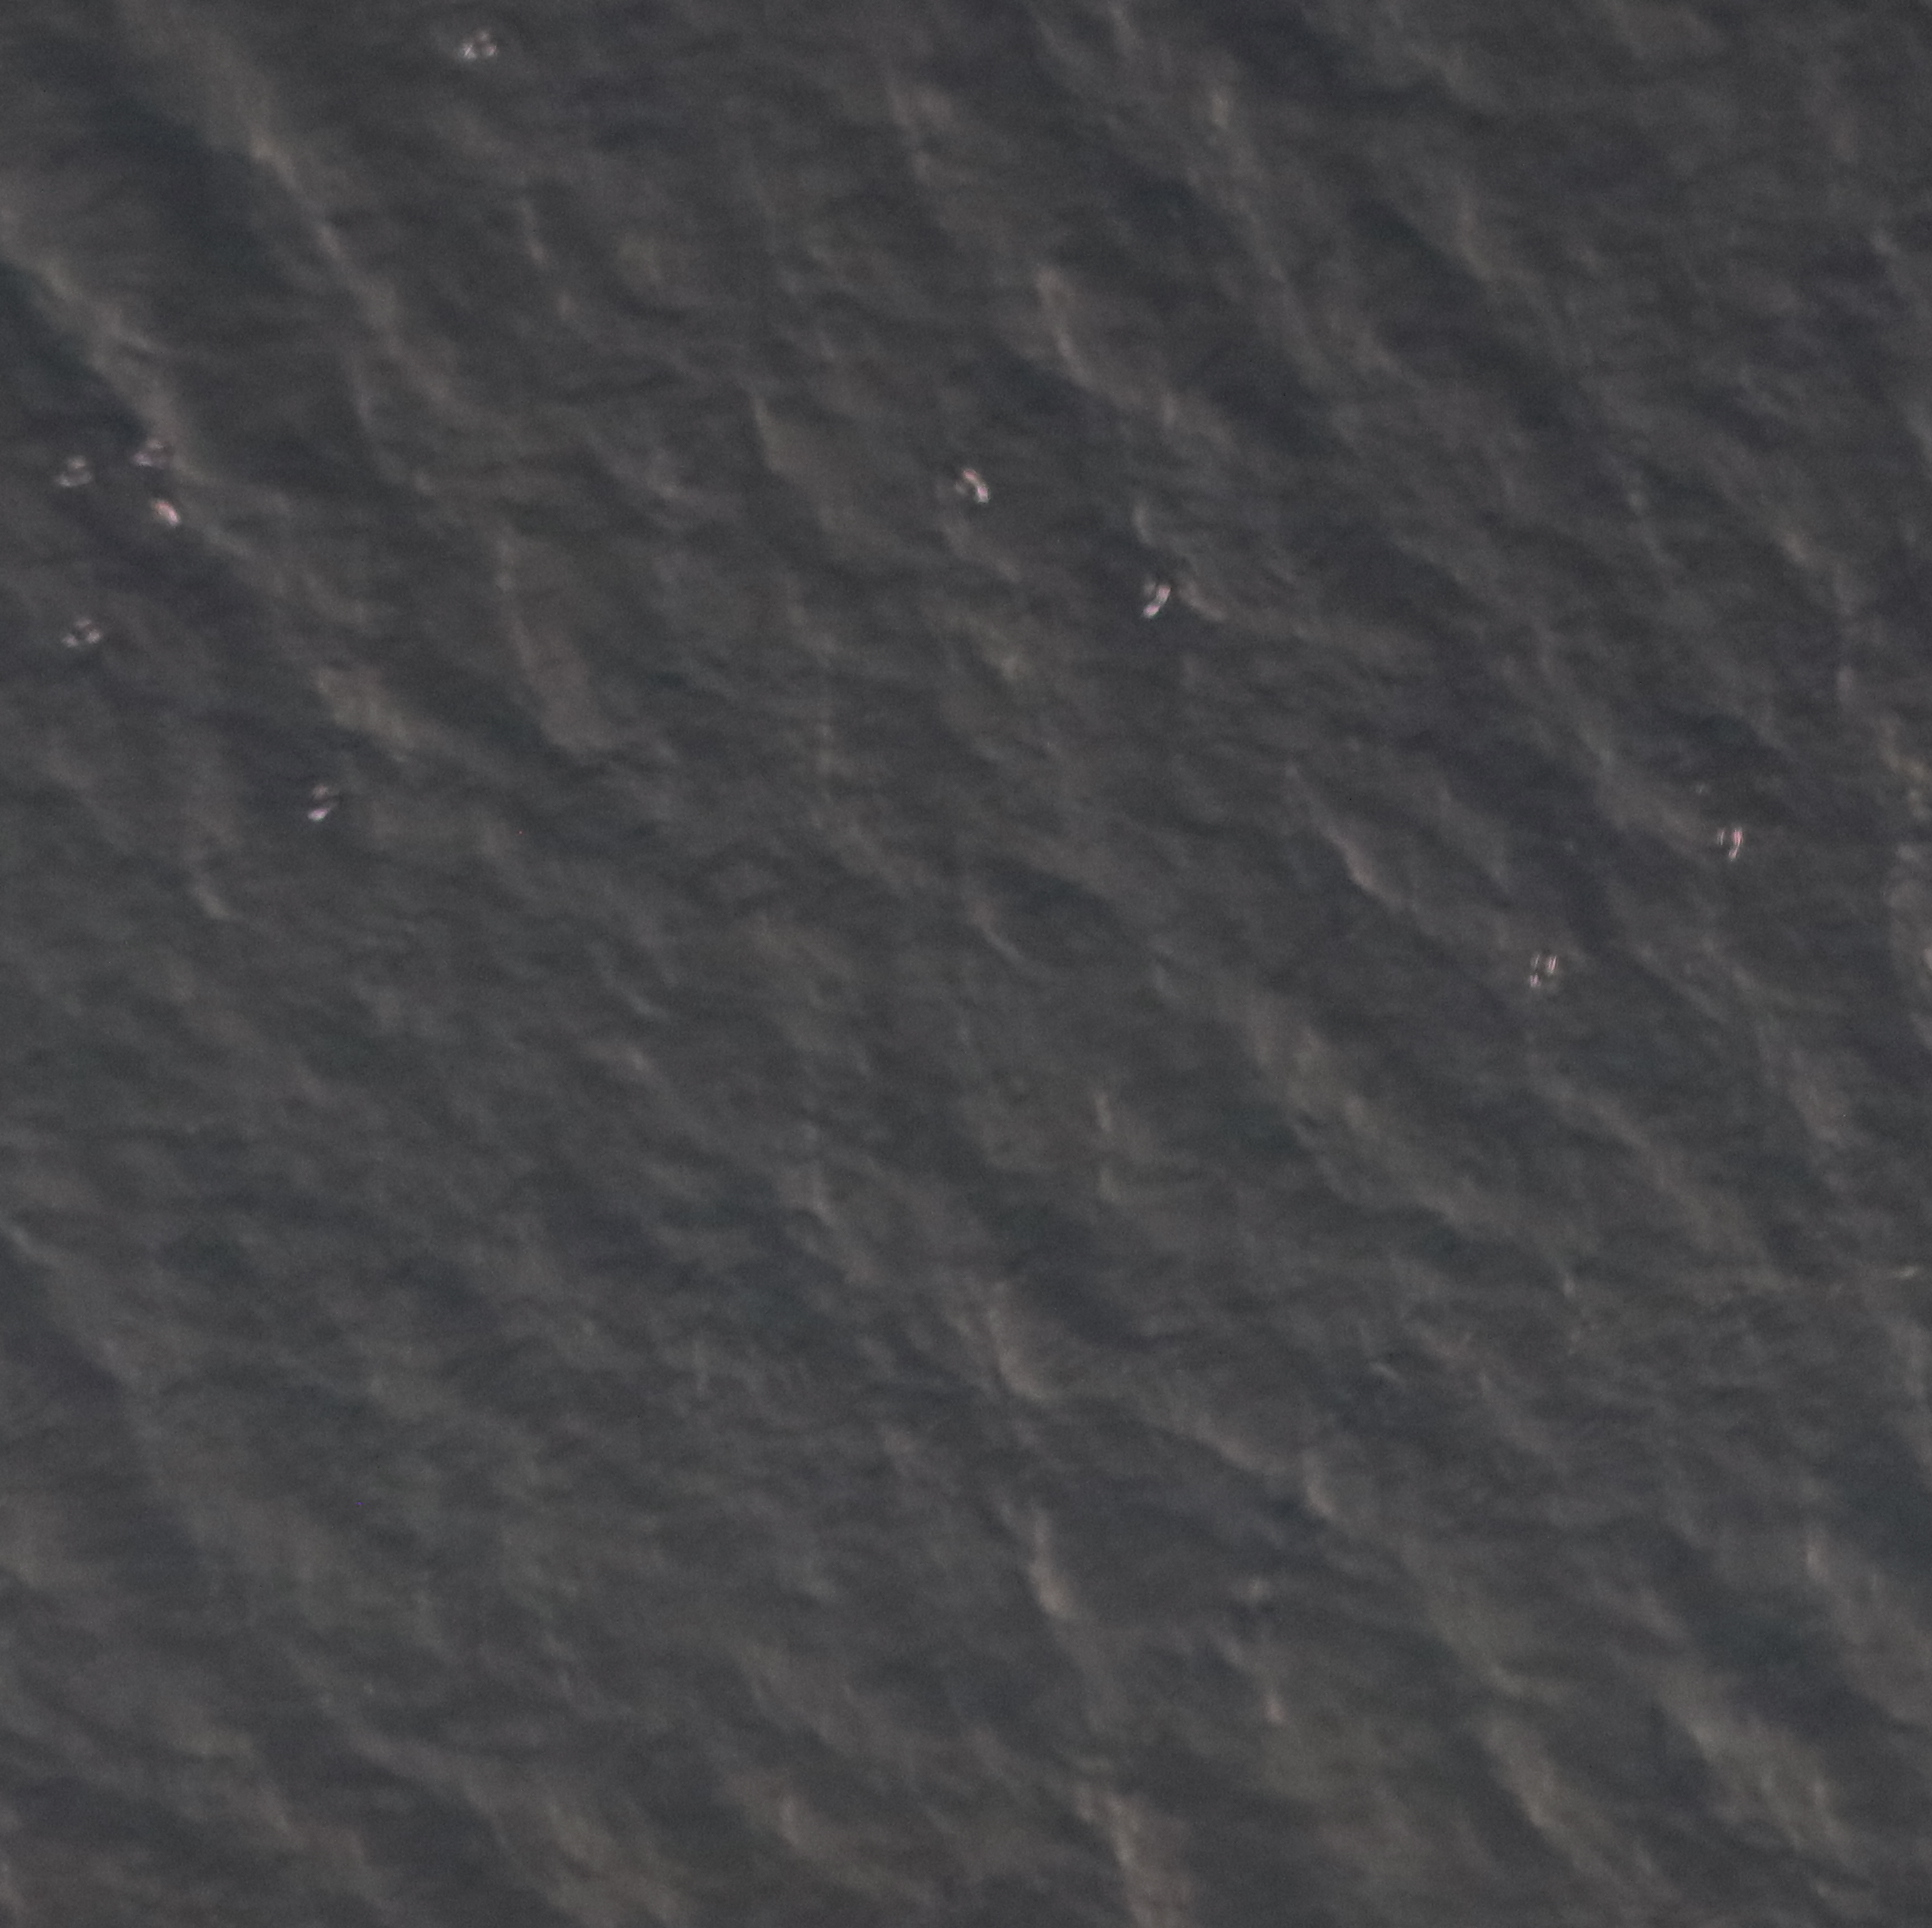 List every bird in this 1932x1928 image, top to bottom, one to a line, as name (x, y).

brant (479, 49)
brant (151, 453)
brant (72, 472)
brant (969, 484)
brant (162, 509)
brant (1152, 595)
brant (83, 631)
brant (323, 802)
brant (1729, 839)
brant (1540, 969)